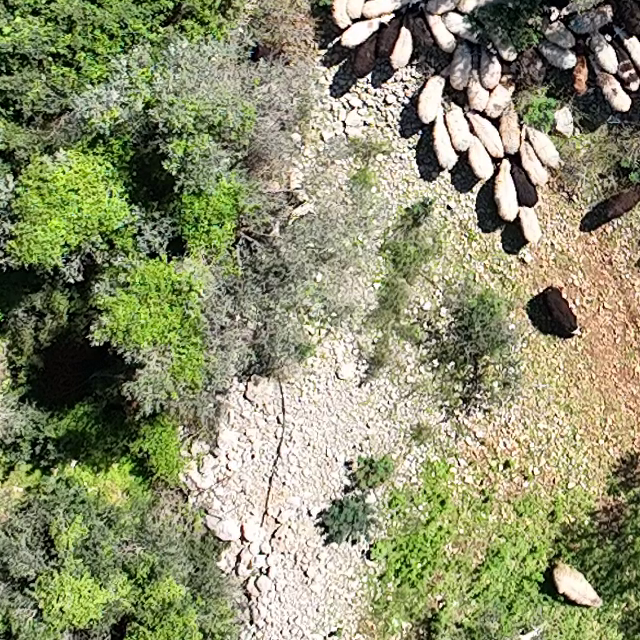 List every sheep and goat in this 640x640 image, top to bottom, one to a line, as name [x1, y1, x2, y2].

sheep [333, 0, 352, 29]
sheep [347, 0, 372, 20]
sheep [363, 0, 422, 19]
sheep [427, 0, 467, 15]
sheep [457, 0, 498, 13]
sheep [605, 0, 639, 34]
sheep [419, 3, 456, 53]
sheep [568, 5, 612, 34]
sheep [390, 10, 413, 70]
sheep [341, 13, 394, 49]
sheep [442, 13, 498, 54]
sheep [375, 14, 403, 56]
sheep [535, 18, 575, 48]
sheep [483, 20, 517, 62]
sheep [353, 22, 387, 78]
sheep [613, 25, 639, 75]
sheep [590, 31, 619, 73]
sheep [537, 36, 577, 70]
sheep [606, 37, 639, 91]
sheep [448, 39, 471, 91]
sheep [468, 46, 489, 111]
sheep [481, 46, 502, 89]
sheep [519, 49, 545, 82]
sheep [573, 56, 588, 96]
sheep [418, 65, 449, 124]
sheep [596, 69, 632, 113]
sheep [485, 78, 516, 120]
sheep [445, 102, 470, 152]
sheep [500, 102, 520, 154]
sheep [433, 106, 458, 169]
sheep [463, 106, 505, 158]
sheep [526, 127, 561, 168]
sheep [469, 135, 494, 180]
sheep [520, 139, 548, 186]
sheep [494, 159, 519, 221]
sheep [510, 164, 538, 207]
sheep [606, 185, 639, 220]
sheep [518, 206, 542, 244]
sheep [542, 287, 582, 338]
sheep [554, 562, 603, 609]